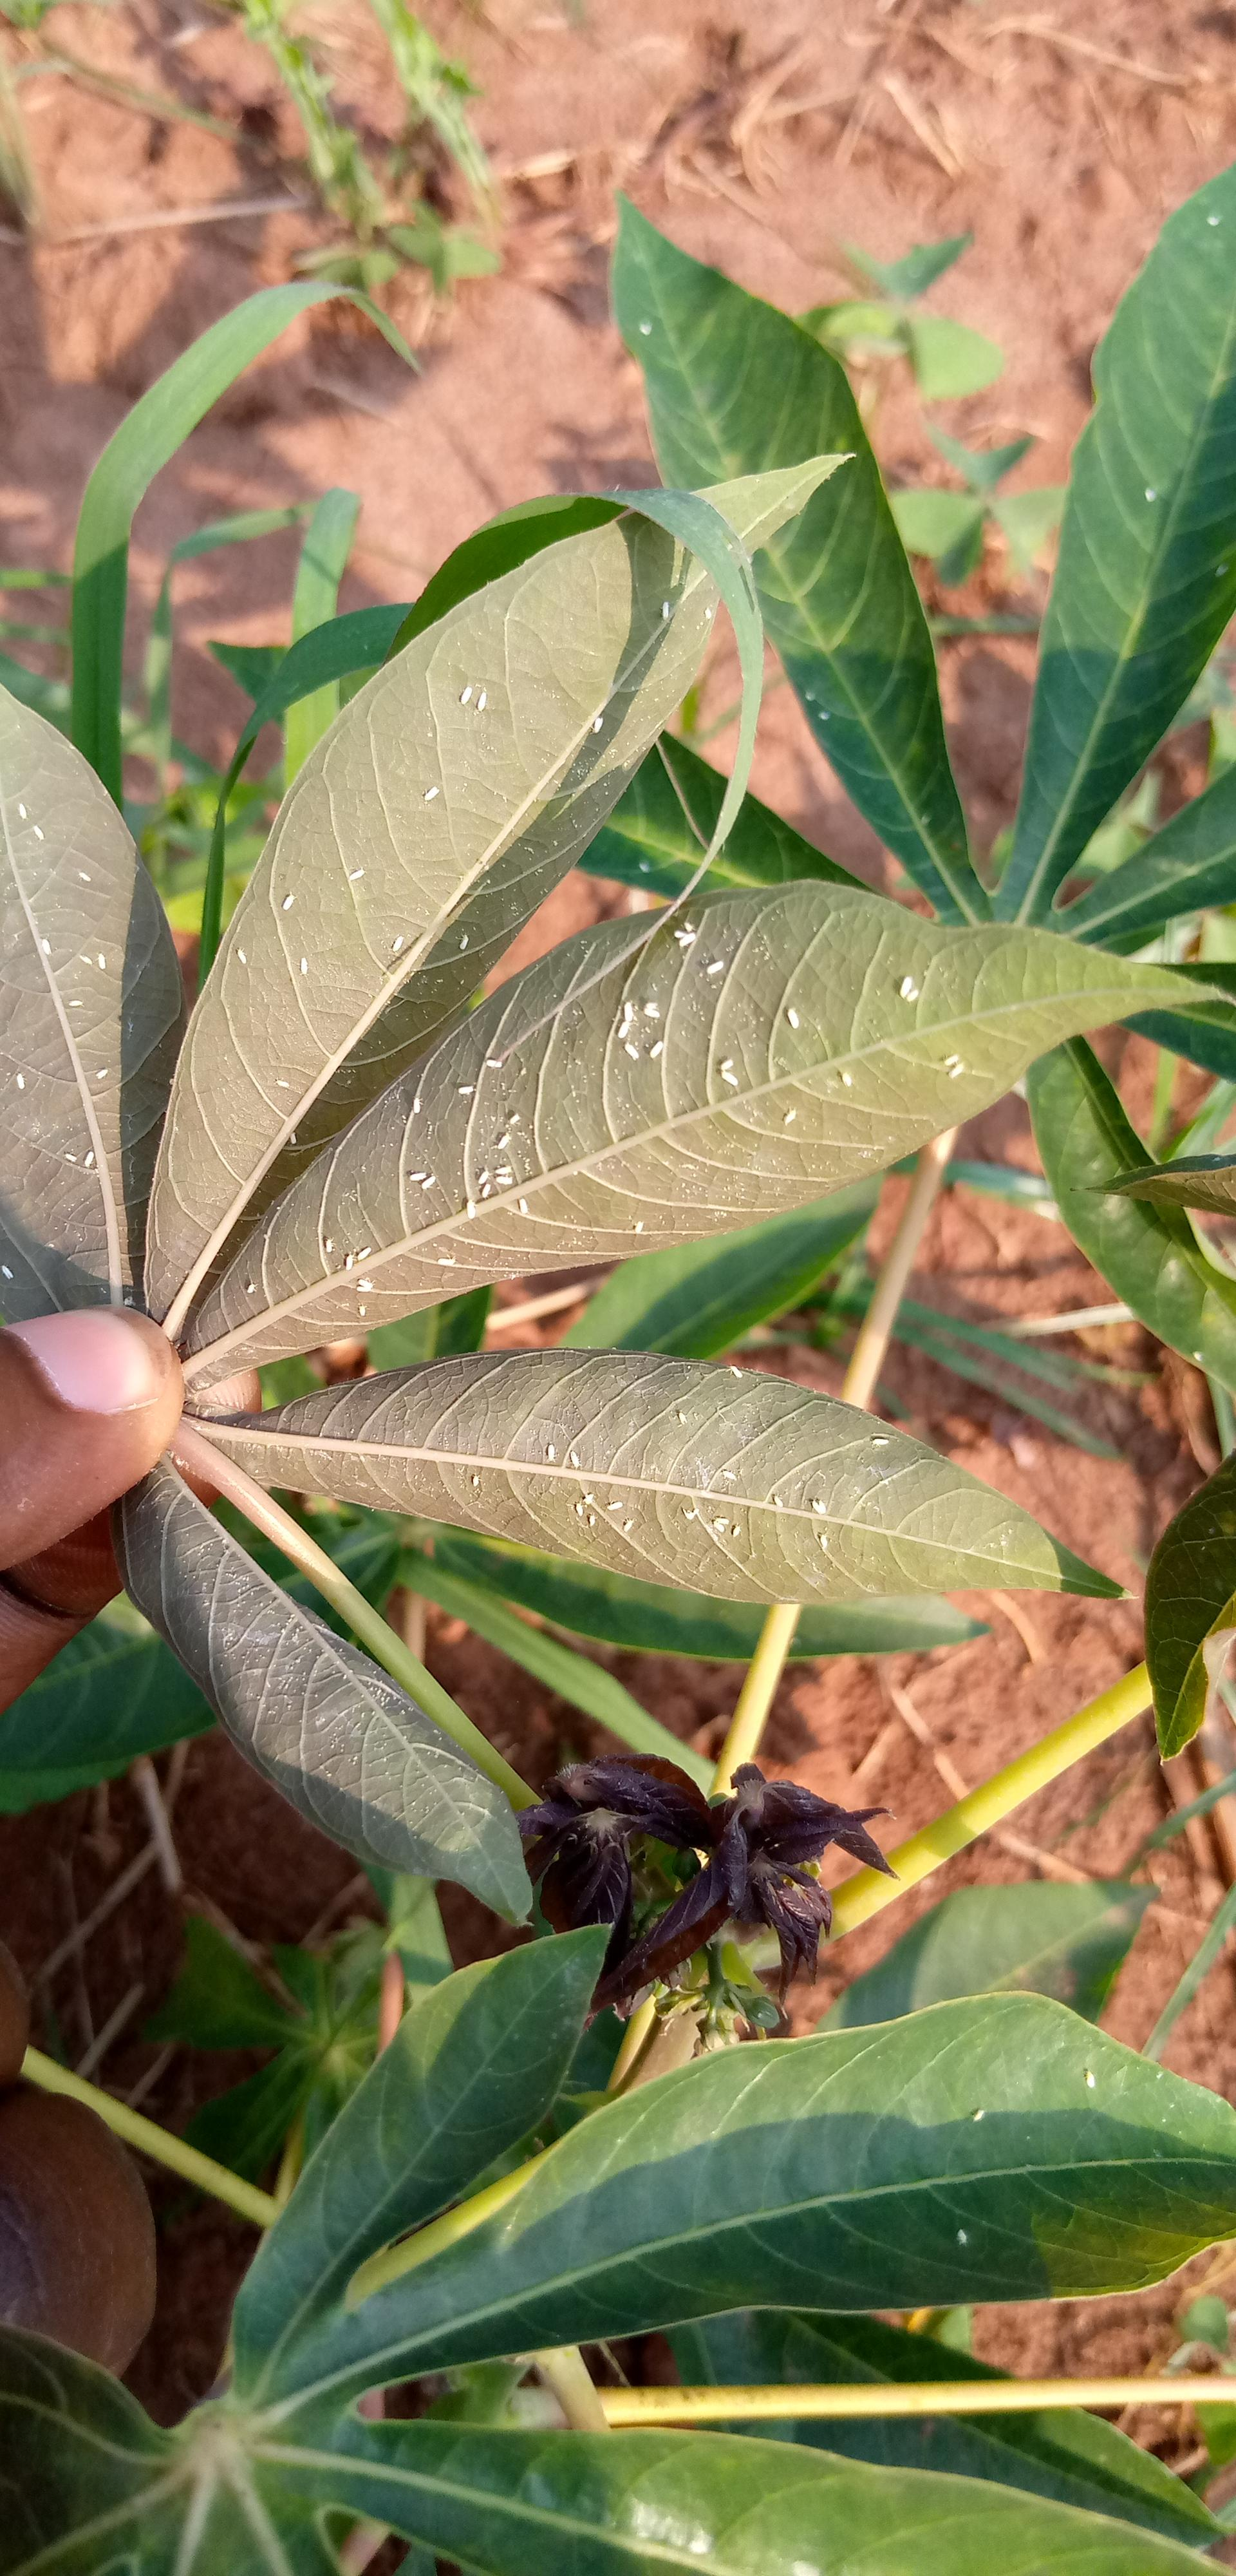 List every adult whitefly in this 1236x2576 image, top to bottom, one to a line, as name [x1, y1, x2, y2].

whitefly [1205, 214, 1222, 229]
whitefly [636, 320, 654, 338]
whitefly [1141, 486, 1159, 505]
whitefly [659, 598, 672, 622]
whitefly [703, 605, 715, 623]
whitefly [459, 684, 473, 705]
whitefly [804, 689, 815, 703]
whitefly [475, 690, 489, 712]
whitefly [818, 711, 830, 721]
whitefly [590, 714, 605, 734]
whitefly [422, 783, 440, 803]
whitefly [17, 801, 31, 821]
whitefly [31, 824, 46, 841]
whitefly [637, 862, 651, 875]
whitefly [346, 863, 366, 885]
whitefly [77, 870, 93, 884]
whitefly [279, 889, 297, 911]
whitefly [682, 920, 695, 932]
whitefly [673, 927, 686, 938]
whitefly [680, 931, 697, 947]
whitefly [458, 932, 472, 952]
whitefly [389, 933, 407, 954]
whitefly [40, 936, 53, 956]
whitefly [234, 945, 250, 966]
whitefly [96, 951, 108, 970]
whitefly [77, 954, 94, 966]
whitefly [299, 954, 310, 976]
whitefly [705, 958, 726, 976]
whitefly [899, 976, 913, 999]
whitefly [906, 987, 920, 1005]
whitefly [66, 997, 85, 1009]
whitefly [621, 1000, 634, 1021]
whitefly [645, 1001, 660, 1010]
whitefly [786, 1005, 802, 1032]
whitefly [643, 1007, 662, 1019]
whitefly [617, 1019, 632, 1039]
whitefly [649, 1039, 665, 1059]
whitefly [621, 1041, 641, 1061]
whitefly [944, 1052, 961, 1067]
whitefly [485, 1056, 505, 1070]
whitefly [720, 1059, 734, 1072]
whitefly [948, 1061, 965, 1079]
whitefly [95, 1066, 109, 1081]
whitefly [839, 1069, 856, 1089]
whitefly [720, 1070, 740, 1088]
whitefly [15, 1072, 28, 1090]
whitefly [273, 1078, 290, 1089]
whitefly [456, 1084, 476, 1097]
whitefly [411, 1095, 422, 1114]
whitefly [781, 1107, 798, 1127]
whitefly [507, 1111, 522, 1128]
whitefly [288, 1129, 299, 1144]
whitefly [495, 1130, 515, 1151]
whitefly [83, 1149, 95, 1168]
whitefly [62, 1151, 77, 1163]
whitefly [494, 1165, 514, 1176]
whitefly [477, 1168, 491, 1184]
whitefly [409, 1171, 428, 1182]
whitefly [420, 1173, 436, 1193]
whitefly [495, 1175, 514, 1186]
whitefly [480, 1181, 492, 1199]
whitefly [516, 1195, 529, 1215]
whitefly [464, 1197, 478, 1222]
whitefly [632, 1217, 645, 1235]
whitefly [323, 1236, 333, 1254]
whitefly [357, 1245, 373, 1262]
whitefly [344, 1251, 353, 1272]
whitefly [435, 1255, 456, 1267]
whitefly [1, 1264, 15, 1280]
whitefly [356, 1278, 375, 1287]
whitefly [244, 1281, 257, 1297]
whitefly [355, 1285, 373, 1293]
whitefly [357, 1302, 368, 1317]
whitefly [1191, 1349, 1206, 1364]
whitefly [727, 1363, 744, 1380]
whitefly [677, 1410, 689, 1428]
whitefly [868, 1435, 892, 1448]
whitefly [545, 1441, 556, 1463]
whitefly [569, 1448, 581, 1467]
whitefly [720, 1468, 738, 1482]
whitefly [469, 1472, 481, 1488]
whitefly [583, 1490, 597, 1507]
whitefly [771, 1492, 785, 1509]
whitefly [604, 1499, 624, 1512]
whitefly [810, 1499, 819, 1516]
whitefly [818, 1499, 829, 1515]
whitefly [573, 1501, 585, 1517]
whitefly [679, 1505, 700, 1520]
whitefly [588, 1510, 597, 1529]
whitefly [622, 1517, 635, 1534]
whitefly [715, 1517, 729, 1524]
whitefly [713, 1520, 727, 1534]
whitefly [731, 1522, 742, 1539]
whitefly [818, 1531, 830, 1551]
whitefly [1081, 2067, 1098, 2090]
whitefly [972, 2108, 988, 2125]
whitefly [954, 2227, 971, 2248]